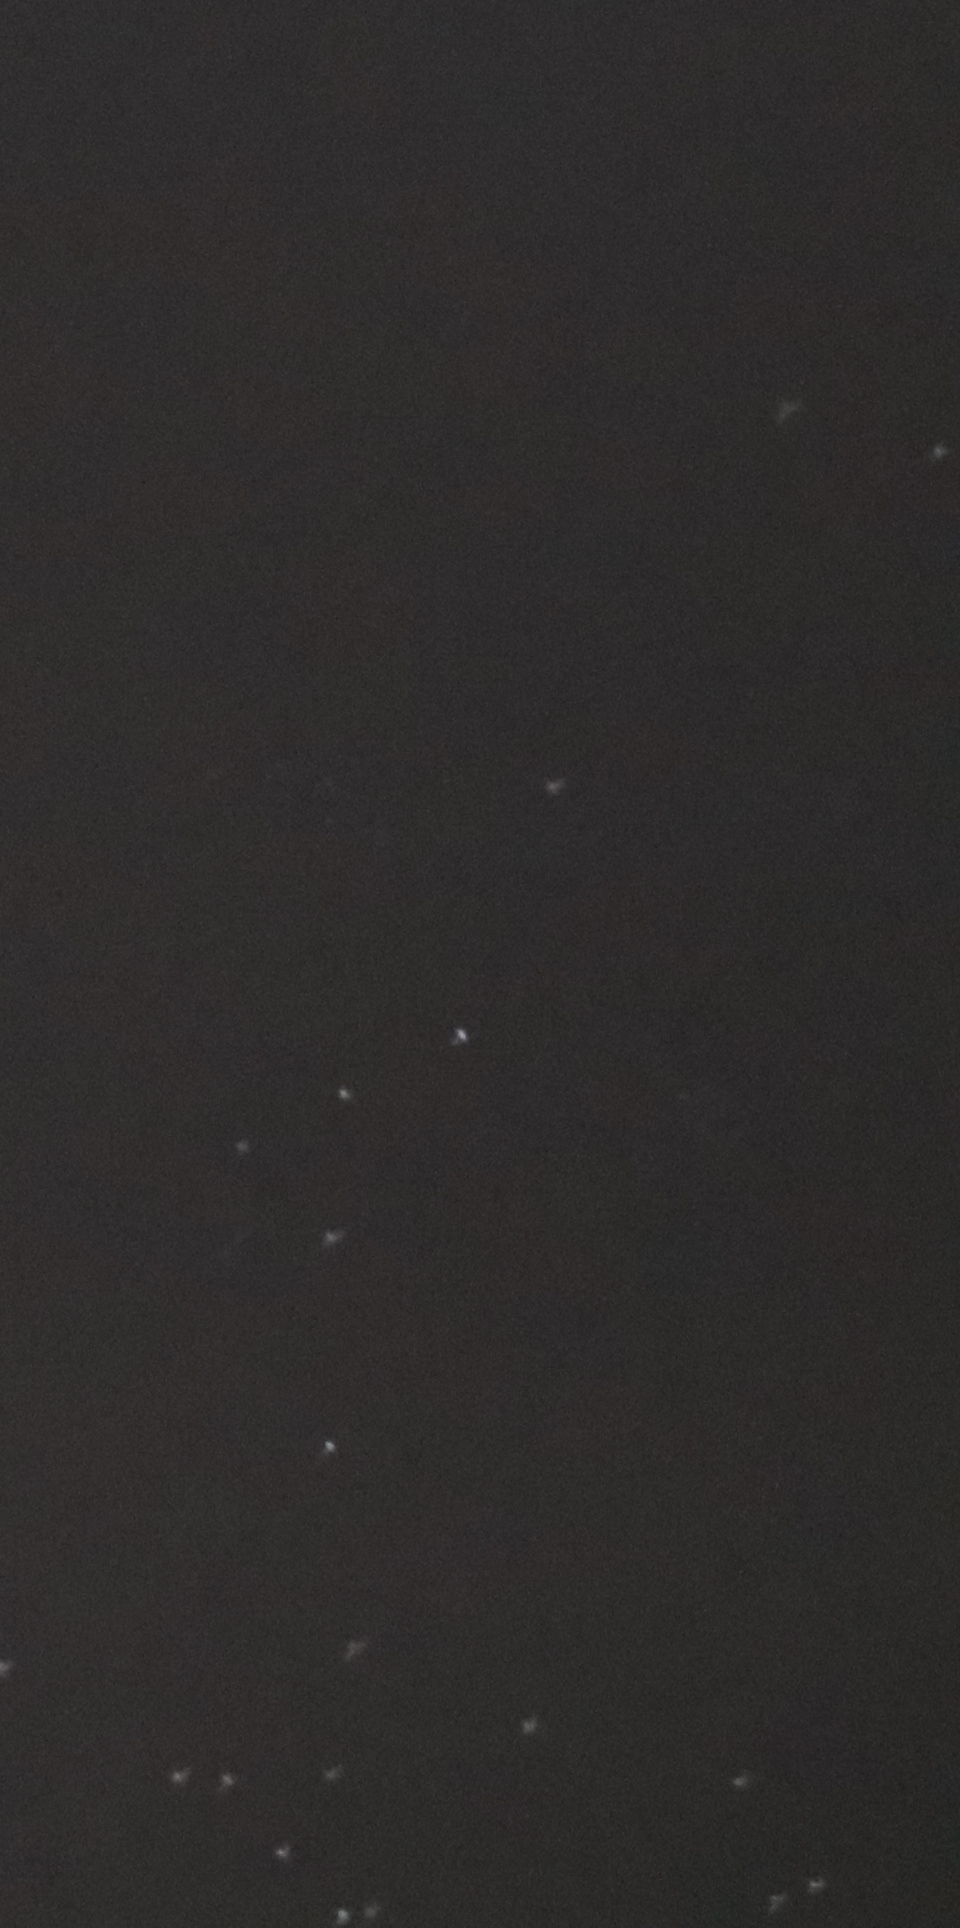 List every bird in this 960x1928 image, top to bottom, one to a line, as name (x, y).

other bird (787, 409)
other bird (939, 450)
other bird (554, 786)
other bird (456, 1041)
other bird (342, 1094)
other bird (244, 1150)
other bird (332, 1241)
other bird (329, 1455)
other bird (347, 1653)
other bird (529, 1721)
other bird (180, 1768)
other bird (325, 1770)
other bird (750, 1774)
other bird (233, 1780)
other bird (288, 1843)
other bird (811, 1887)
other bird (772, 1900)
other bird (378, 1901)
other bird (342, 1911)